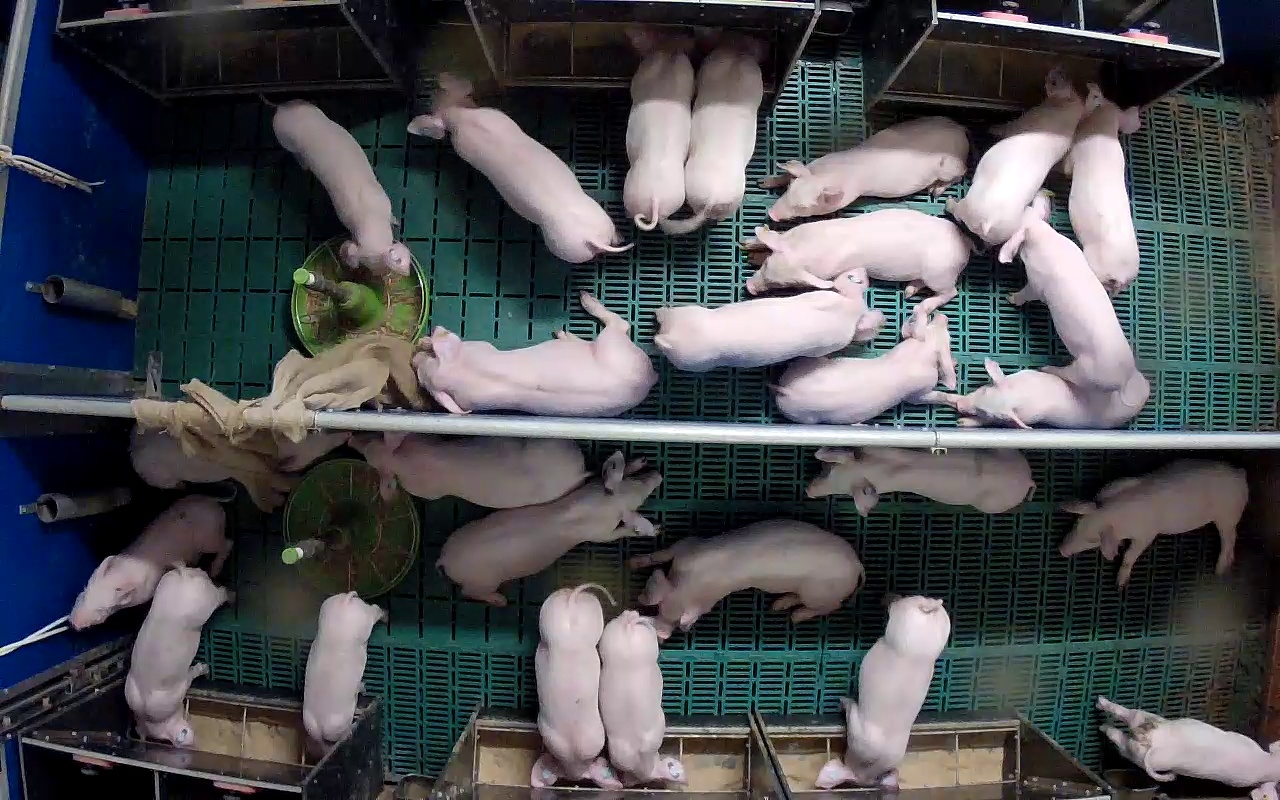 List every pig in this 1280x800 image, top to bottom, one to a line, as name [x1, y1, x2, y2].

pig [624, 24, 698, 233]
pig [661, 28, 770, 231]
pig [943, 65, 1098, 247]
pig [405, 72, 636, 265]
pig [1052, 82, 1141, 295]
pig [258, 92, 411, 278]
pig [760, 117, 968, 224]
pig [999, 190, 1142, 407]
pig [741, 209, 979, 310]
pig [655, 268, 886, 375]
pig [410, 291, 657, 416]
pig [765, 305, 967, 425]
pig [957, 356, 1147, 427]
pig [131, 425, 351, 489]
pig [345, 432, 590, 509]
pig [807, 446, 1037, 518]
pig [436, 448, 665, 606]
pig [1057, 461, 1250, 589]
pig [70, 485, 240, 630]
pig [629, 519, 865, 644]
pig [125, 561, 235, 749]
pig [530, 582, 625, 793]
pig [303, 591, 390, 757]
pig [813, 593, 952, 793]
pig [599, 610, 689, 787]
pig [1094, 699, 1278, 799]